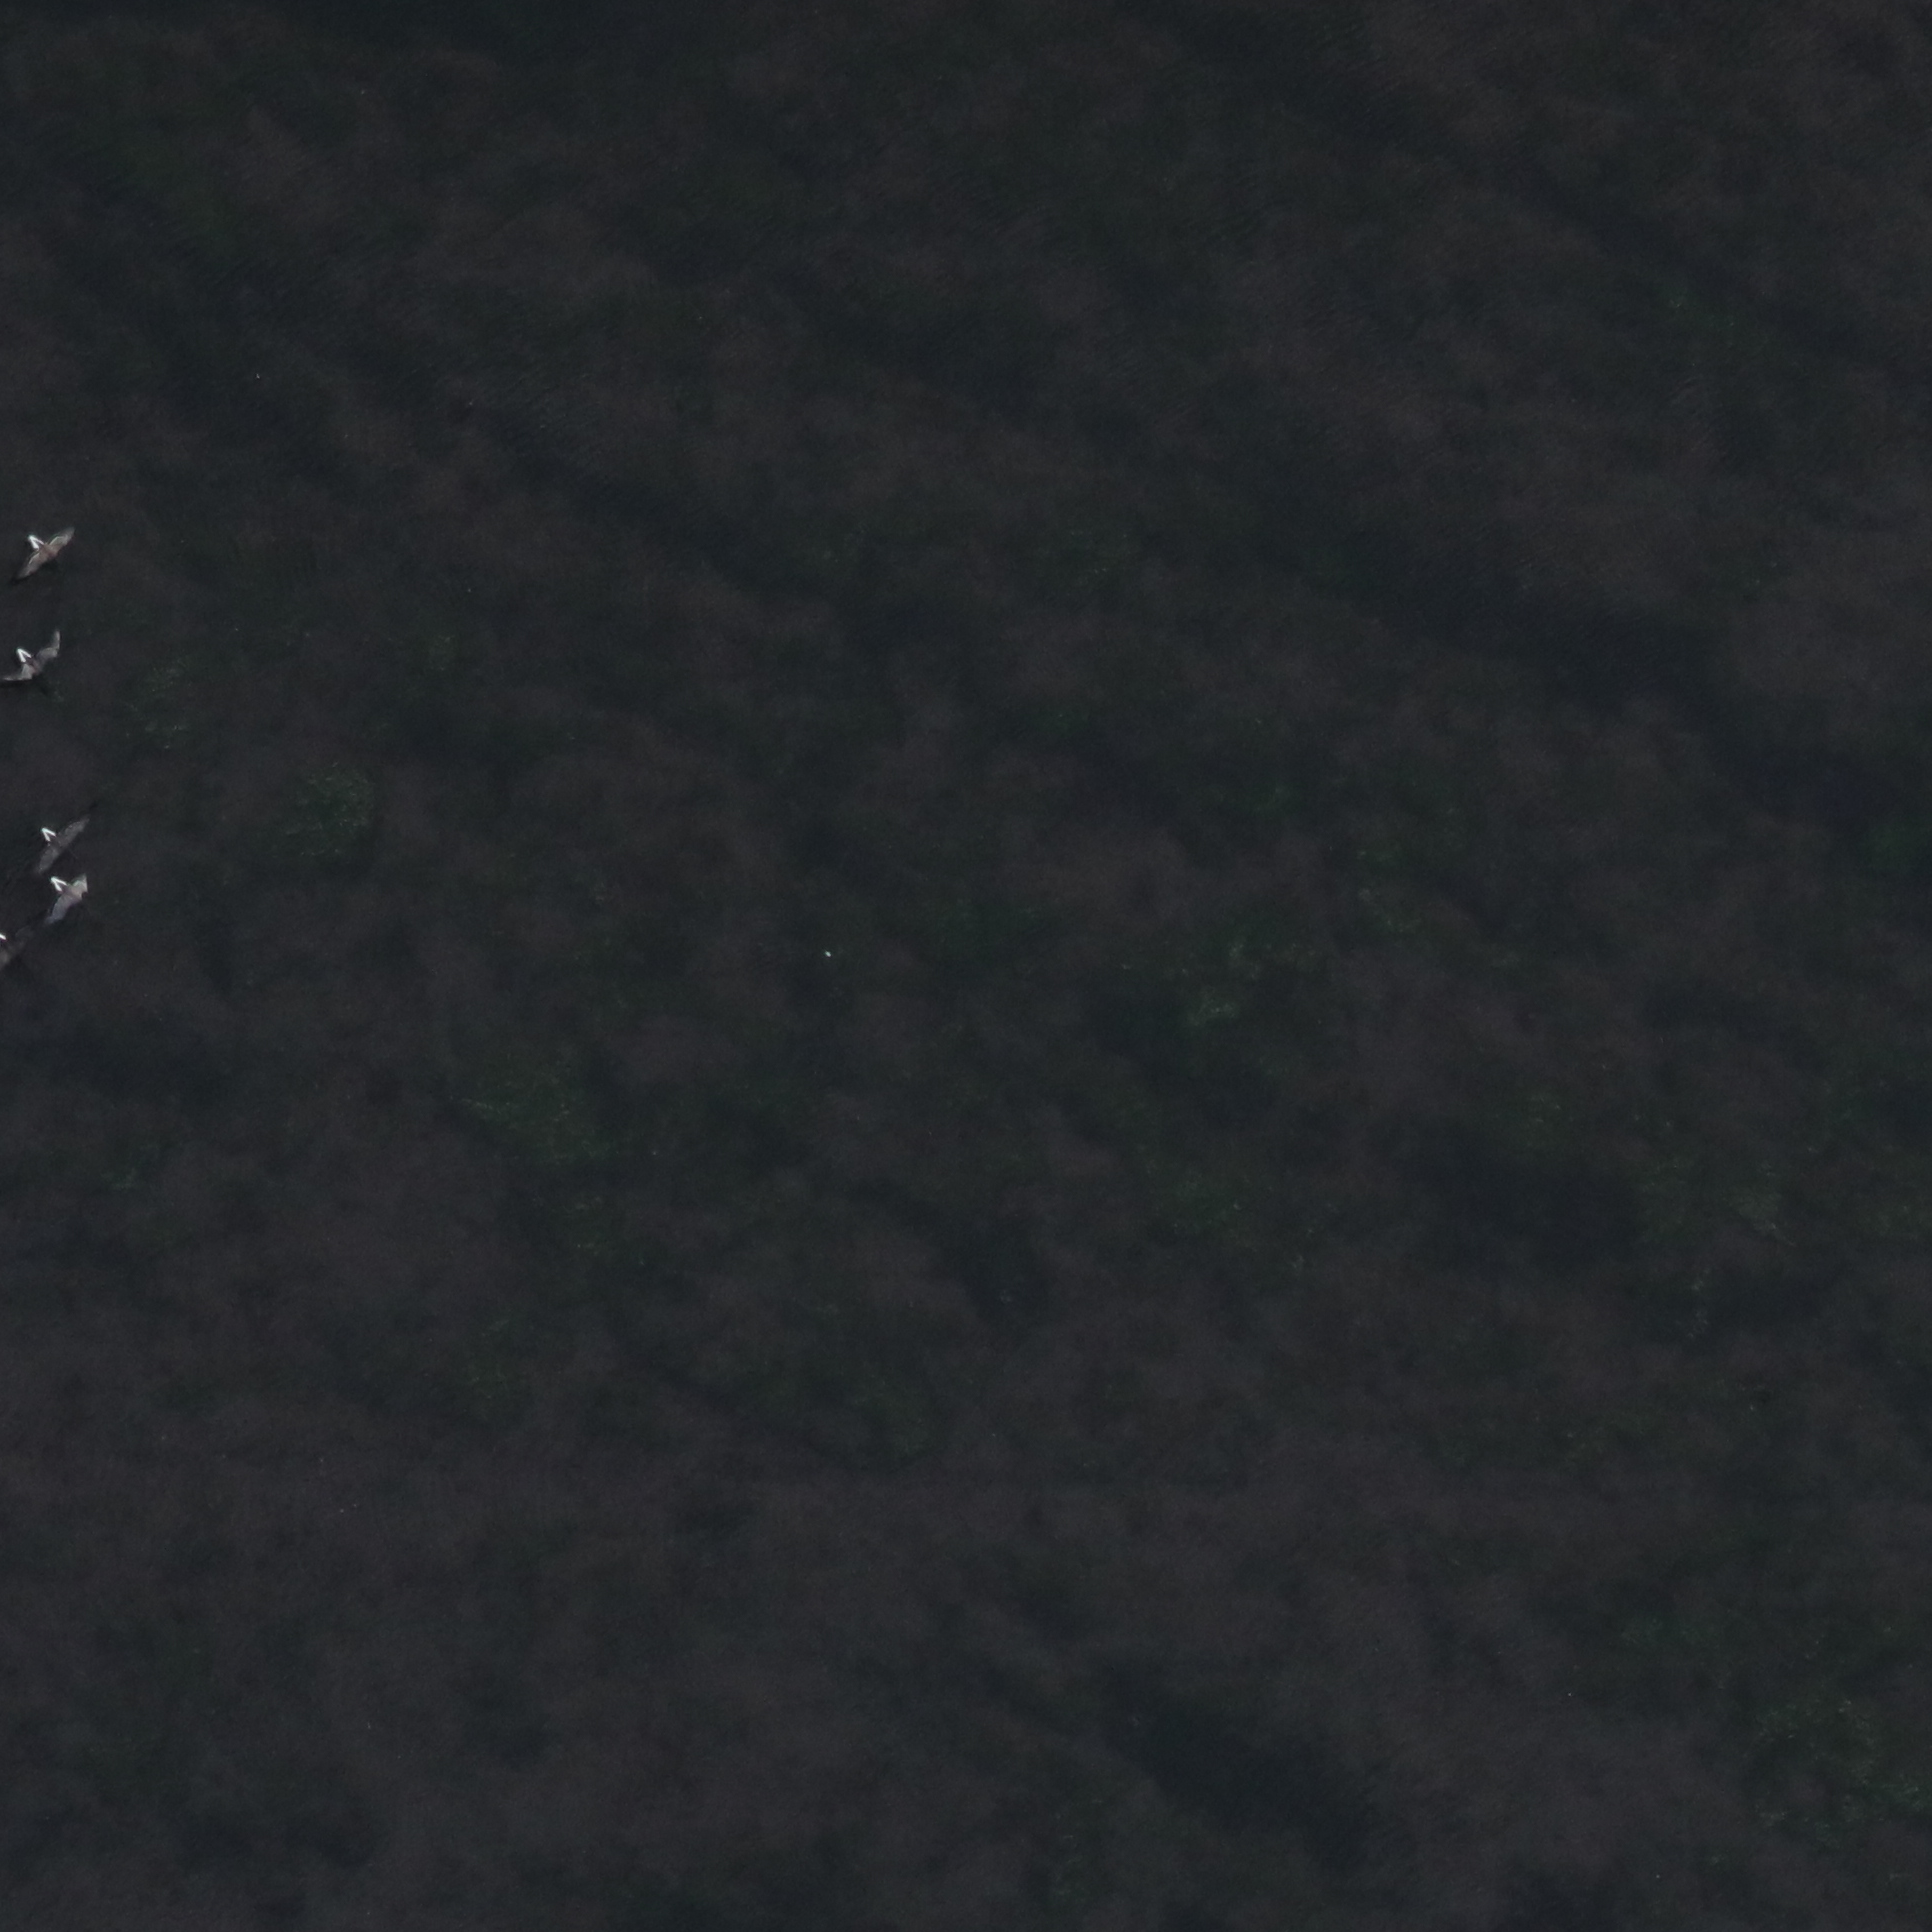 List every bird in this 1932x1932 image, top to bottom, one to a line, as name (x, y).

brant (46, 548)
brant (30, 666)
brant (57, 838)
brant (71, 893)
brant (3, 952)